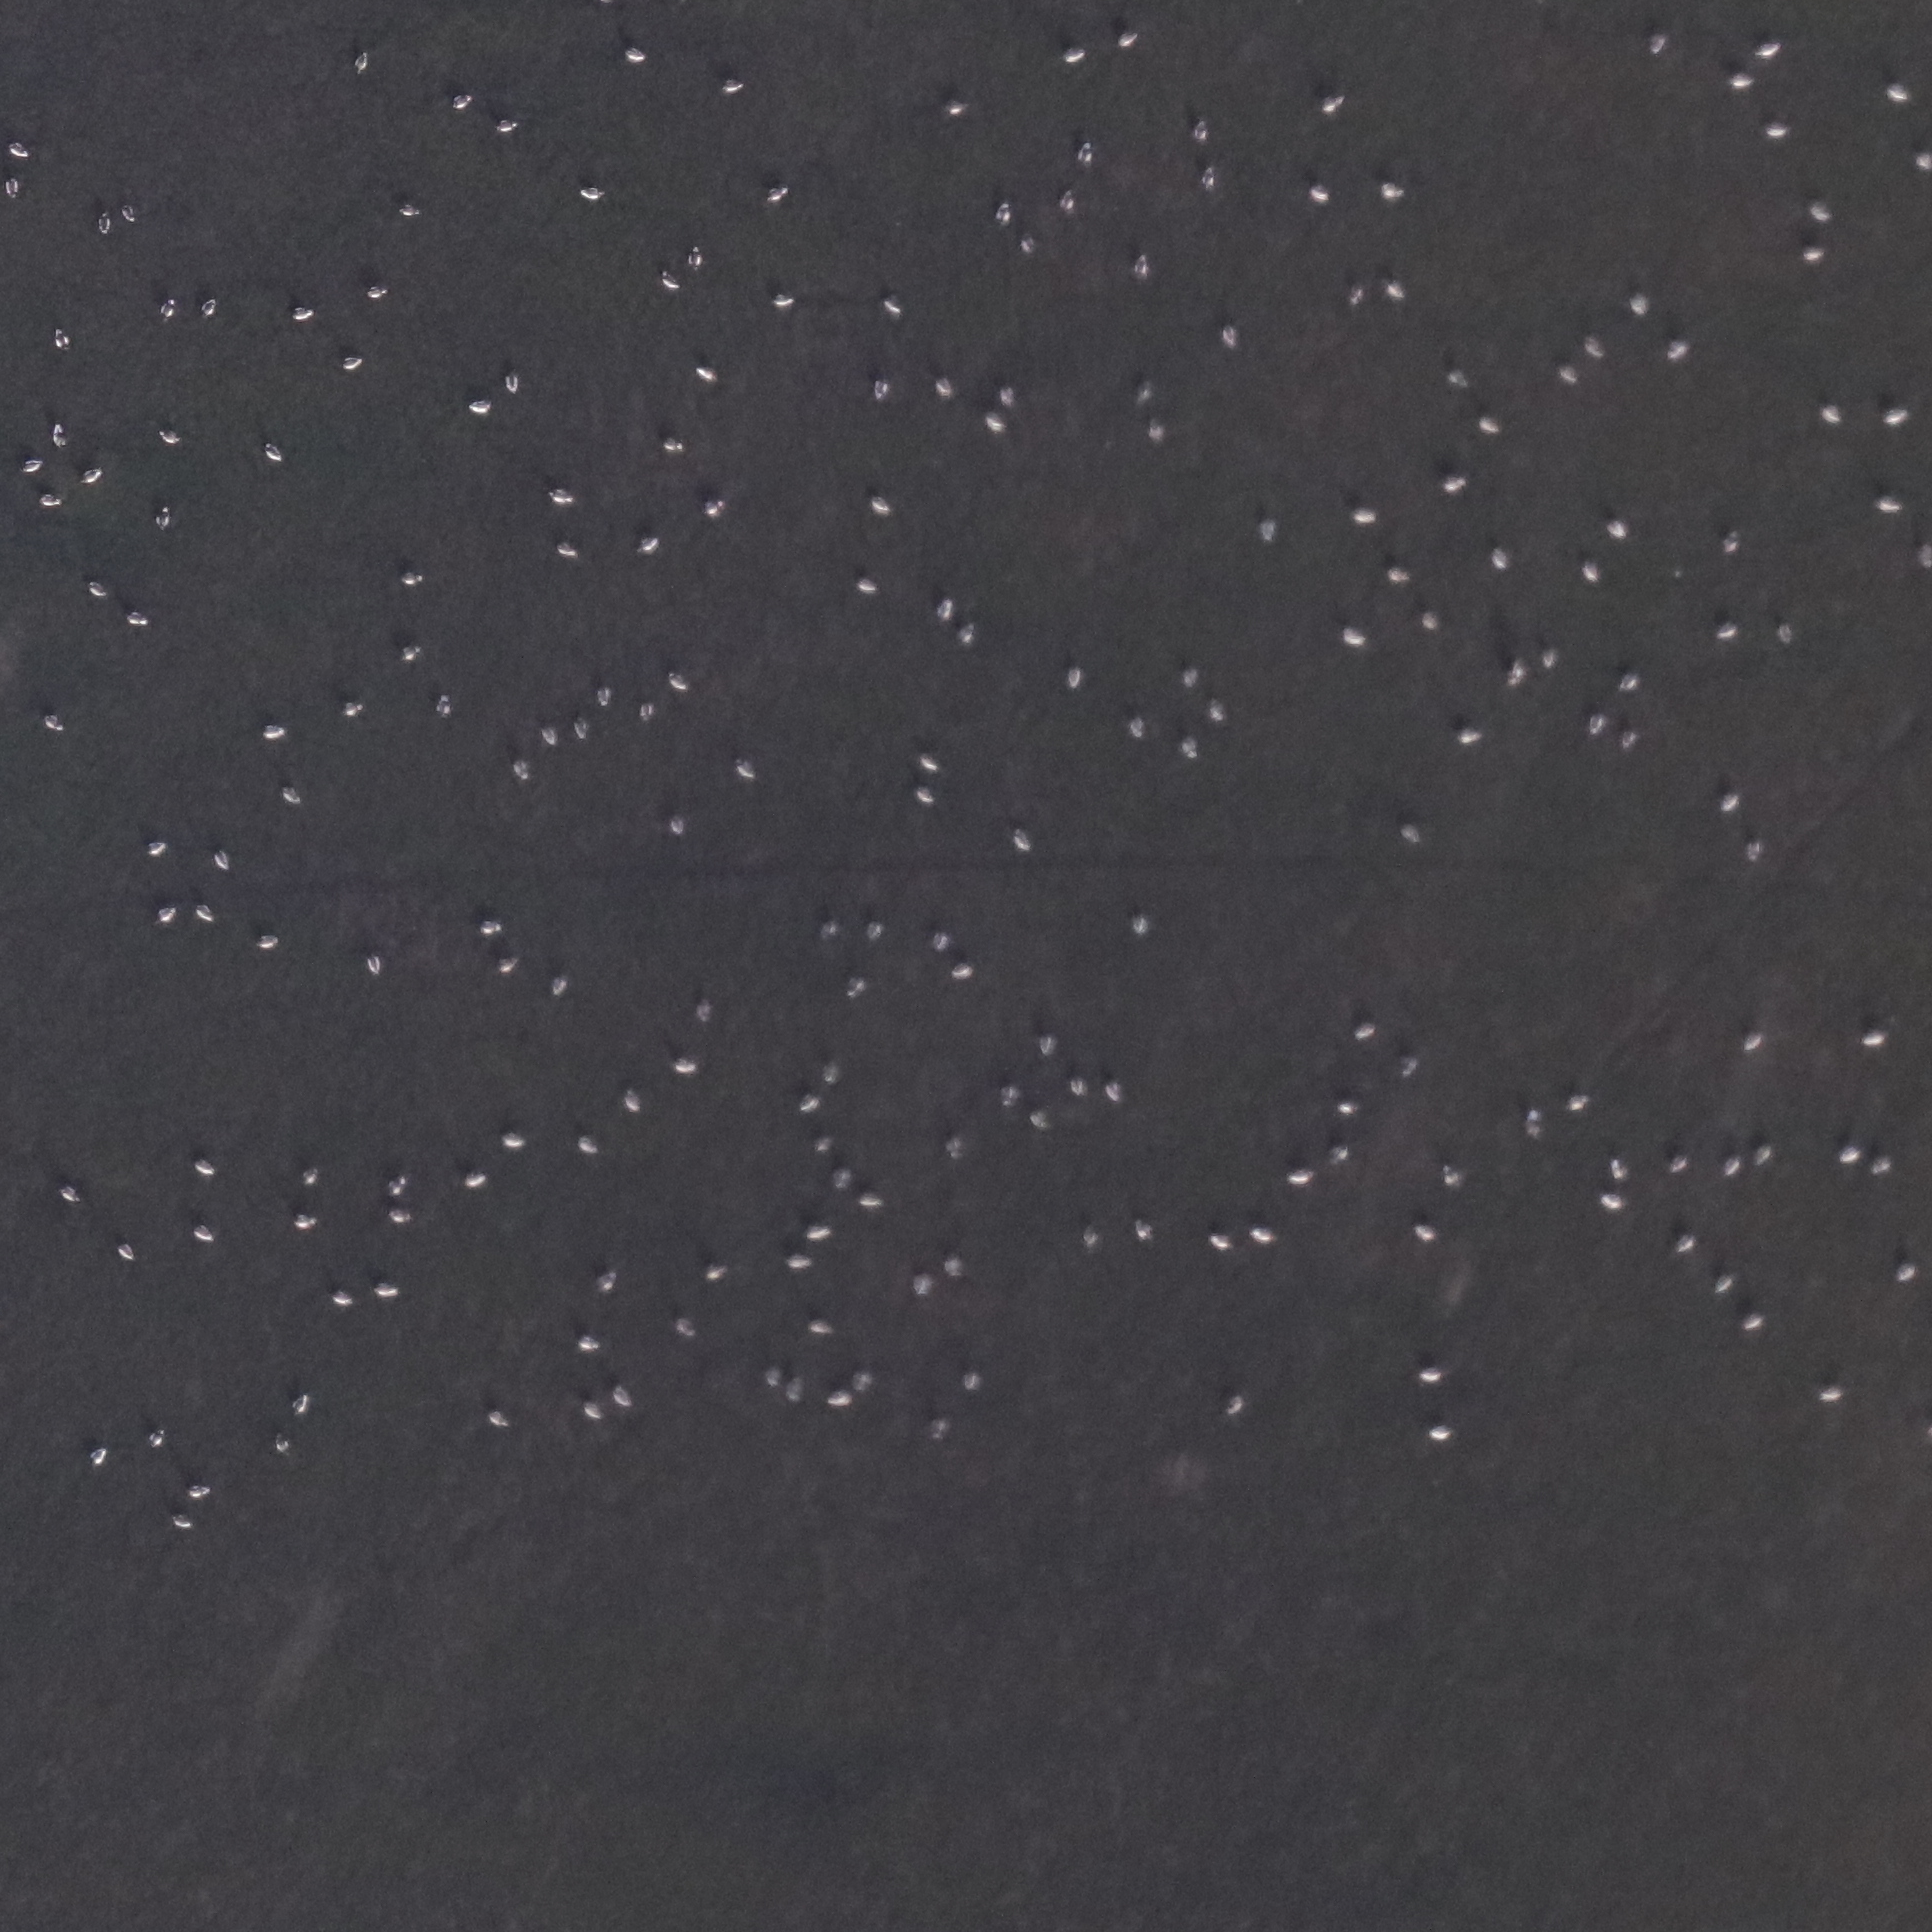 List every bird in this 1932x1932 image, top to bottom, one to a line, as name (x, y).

brant (1654, 41)
brant (1133, 43)
brant (632, 50)
brant (1773, 50)
brant (1075, 60)
brant (364, 68)
brant (1740, 77)
brant (731, 84)
brant (1900, 87)
brant (1330, 97)
brant (460, 101)
brant (960, 108)
brant (505, 125)
brant (1783, 129)
brant (1198, 133)
brant (17, 149)
brant (1085, 154)
brant (1206, 178)
brant (12, 187)
brant (1308, 187)
brant (1395, 191)
brant (592, 193)
brant (772, 193)
brant (1069, 205)
brant (408, 209)
brant (127, 212)
brant (1003, 213)
brant (1828, 213)
brant (105, 223)
brant (1026, 244)
brant (1820, 250)
brant (696, 260)
brant (1148, 266)
brant (1386, 279)
brant (673, 288)
brant (376, 293)
brant (1353, 297)
brant (781, 298)
brant (896, 304)
brant (1632, 304)
brant (208, 308)
brant (168, 310)
brant (301, 313)
brant (1225, 334)
brant (61, 340)
brant (1598, 345)
brant (1673, 345)
brant (351, 363)
brant (710, 375)
brant (1577, 377)
brant (515, 379)
brant (887, 383)
brant (1142, 386)
brant (1465, 388)
brant (946, 390)
brant (1006, 393)
brant (482, 411)
brant (1894, 415)
brant (1840, 418)
brant (993, 420)
brant (1161, 425)
brant (1496, 434)
brant (170, 436)
brant (60, 438)
brant (672, 445)
brant (273, 451)
brant (31, 466)
brant (90, 476)
brant (1460, 484)
brant (560, 494)
brant (1898, 496)
brant (49, 500)
brant (887, 502)
brant (712, 508)
brant (1367, 512)
brant (163, 520)
brant (1270, 523)
brant (1622, 526)
brant (1736, 537)
brant (648, 542)
brant (1926, 550)
brant (571, 553)
brant (1503, 556)
brant (1409, 566)
brant (1602, 571)
brant (411, 578)
brant (865, 582)
brant (96, 589)
brant (948, 612)
brant (136, 618)
brant (1433, 619)
brant (1730, 625)
brant (1356, 626)
brant (1790, 636)
brant (967, 641)
brant (410, 648)
brant (1544, 659)
brant (1187, 670)
brant (1071, 677)
brant (1520, 678)
brant (677, 682)
brant (1628, 682)
brant (600, 697)
brant (443, 706)
brant (1214, 707)
brant (642, 709)
brant (358, 713)
brant (1596, 715)
brant (52, 722)
brant (583, 726)
brant (1469, 728)
brant (275, 729)
brant (557, 732)
brant (1132, 732)
brant (1635, 733)
brant (1191, 741)
brant (933, 763)
brant (745, 765)
brant (522, 775)
brant (295, 794)
brant (922, 795)
brant (1735, 803)
brant (1415, 829)
brant (682, 832)
brant (1024, 840)
brant (1754, 844)
brant (153, 851)
brant (223, 852)
brant (167, 914)
brant (201, 914)
brant (826, 919)
brant (1137, 922)
brant (490, 926)
brant (865, 932)
brant (945, 937)
brant (267, 941)
brant (376, 958)
brant (505, 967)
brant (974, 972)
brant (858, 986)
brant (558, 987)
brant (701, 1011)
brant (1363, 1030)
brant (1756, 1041)
brant (1046, 1047)
brant (1881, 1048)
brant (686, 1071)
brant (836, 1073)
brant (1413, 1073)
brant (1074, 1084)
brant (1123, 1092)
brant (1010, 1099)
brant (1585, 1100)
brant (635, 1105)
brant (809, 1107)
brant (1337, 1111)
brant (1040, 1120)
brant (1537, 1120)
brant (959, 1142)
brant (507, 1146)
brant (820, 1147)
brant (584, 1151)
brant (1763, 1152)
brant (1853, 1157)
brant (205, 1158)
brant (1343, 1158)
brant (1678, 1164)
brant (1883, 1165)
brant (1618, 1167)
brant (1731, 1170)
brant (1451, 1176)
brant (308, 1178)
brant (486, 1178)
brant (845, 1178)
brant (1299, 1179)
brant (408, 1191)
brant (69, 1193)
brant (1614, 1200)
brant (875, 1210)
brant (308, 1225)
brant (1432, 1228)
brant (405, 1229)
brant (203, 1232)
brant (1264, 1234)
brant (819, 1235)
brant (1084, 1235)
brant (1140, 1235)
brant (1221, 1239)
brant (1691, 1247)
brant (137, 1249)
brant (1904, 1261)
brant (805, 1264)
brant (953, 1265)
brant (715, 1275)
brant (616, 1277)
brant (1730, 1281)
brant (395, 1287)
brant (345, 1288)
brant (924, 1290)
brant (1756, 1316)
brant (835, 1323)
brant (686, 1333)
brant (602, 1335)
brant (1427, 1372)
brant (773, 1375)
brant (867, 1379)
brant (977, 1379)
brant (1829, 1384)
brant (800, 1394)
brant (638, 1396)
brant (843, 1398)
brant (1238, 1400)
brant (299, 1406)
brant (596, 1410)
brant (499, 1419)
brant (946, 1422)
brant (1450, 1433)
brant (156, 1439)
brant (282, 1455)
brant (99, 1456)
brant (198, 1491)
brant (181, 1519)